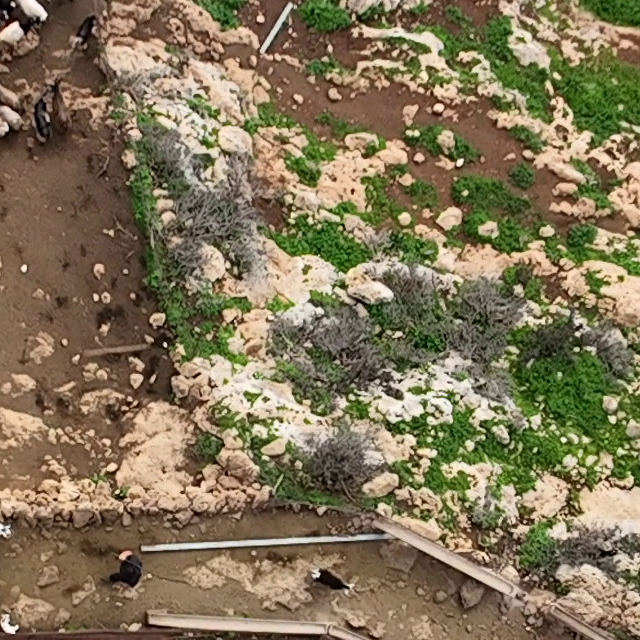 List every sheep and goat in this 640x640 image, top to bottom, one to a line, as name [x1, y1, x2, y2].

goat [17, 1, 48, 22]
goat [0, 2, 16, 13]
goat [71, 14, 96, 49]
goat [1, 16, 41, 45]
goat [0, 65, 28, 117]
goat [52, 76, 72, 135]
goat [0, 86, 21, 128]
goat [33, 86, 52, 143]
goat [0, 91, 7, 135]
goat [0, 523, 11, 538]
goat [311, 567, 356, 596]
goat [0, 613, 20, 635]